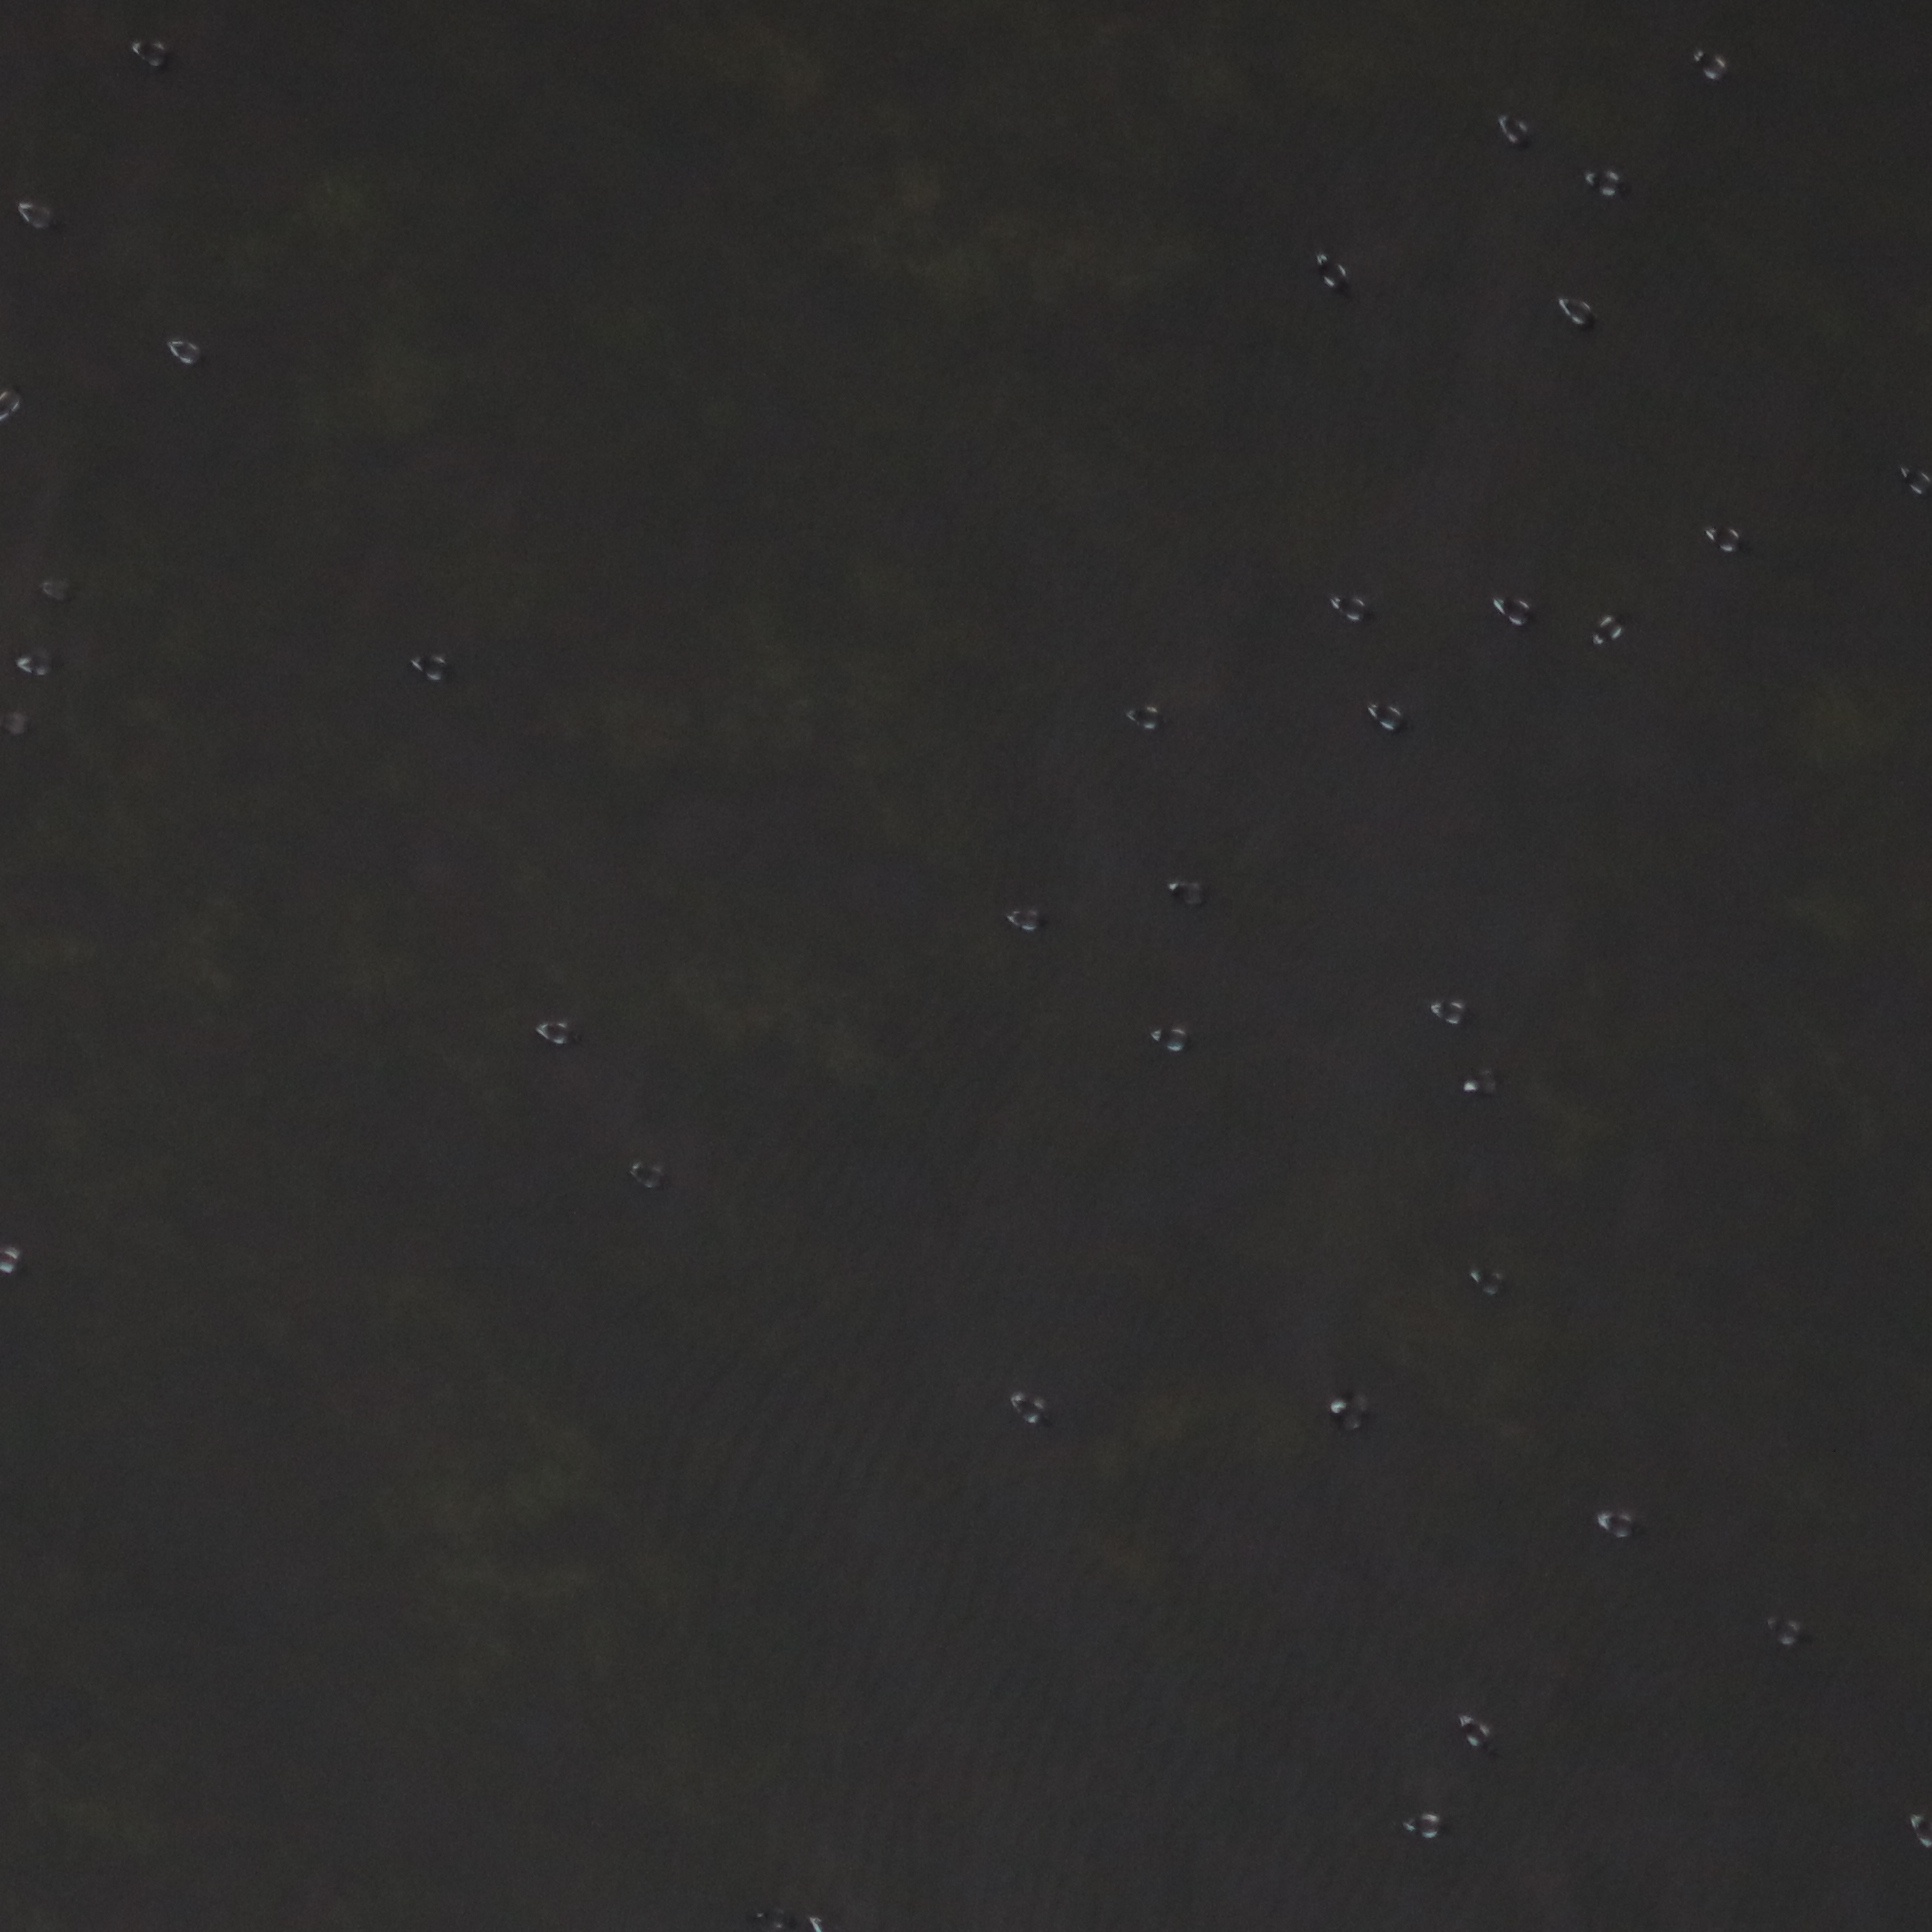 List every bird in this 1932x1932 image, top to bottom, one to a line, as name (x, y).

brant (155, 42)
brant (1712, 66)
brant (1514, 131)
brant (1600, 177)
brant (37, 215)
brant (1334, 274)
brant (1578, 308)
brant (190, 357)
brant (7, 402)
brant (1919, 477)
brant (1727, 538)
brant (53, 596)
brant (1352, 610)
brant (1513, 612)
brant (1609, 629)
brant (30, 665)
brant (430, 670)
brant (1149, 716)
brant (1387, 717)
brant (21, 723)
brant (1190, 892)
brant (1022, 922)
brant (1449, 1010)
brant (557, 1033)
brant (1169, 1038)
brant (1488, 1083)
brant (645, 1177)
brant (9, 1262)
brant (1487, 1276)
brant (1344, 1407)
brant (1029, 1411)
brant (1617, 1524)
brant (1789, 1622)
brant (1477, 1731)
brant (1421, 1820)
brant (1928, 1833)
brant (780, 1917)